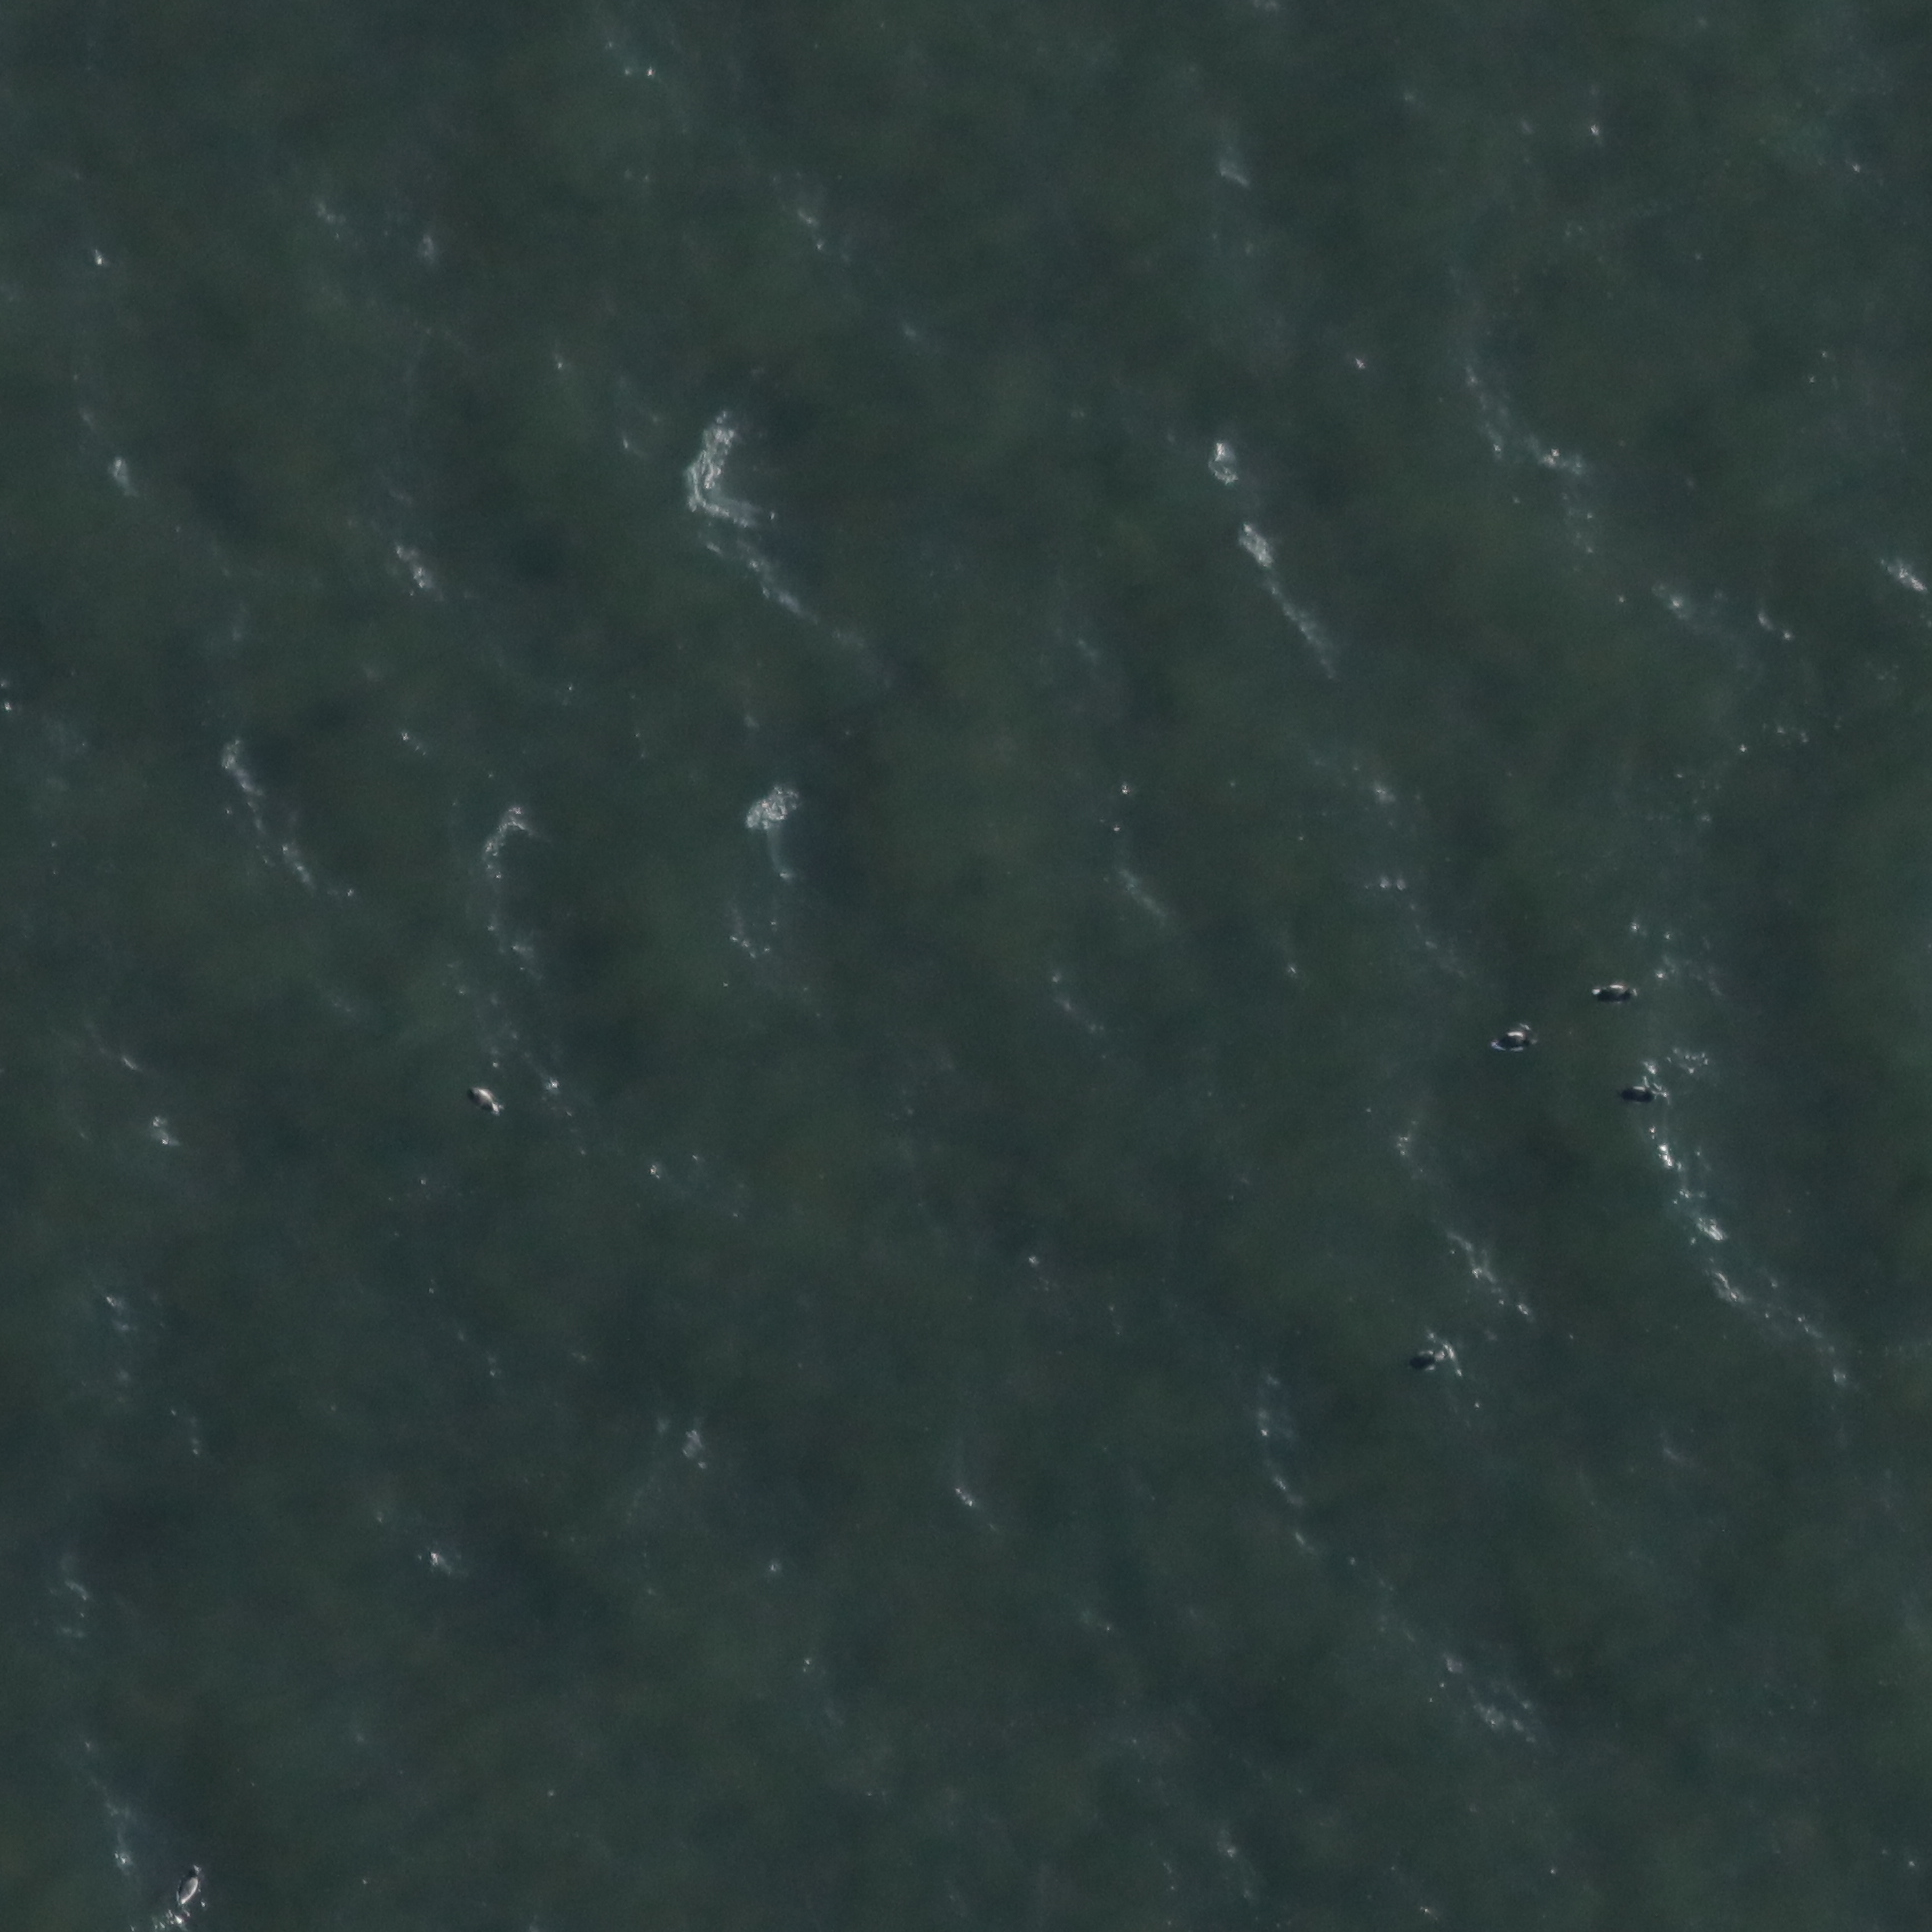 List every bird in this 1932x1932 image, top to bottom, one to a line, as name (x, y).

brant (1613, 992)
brant (1517, 1040)
brant (1636, 1090)
brant (484, 1099)
brant (1423, 1359)
brant (188, 1882)